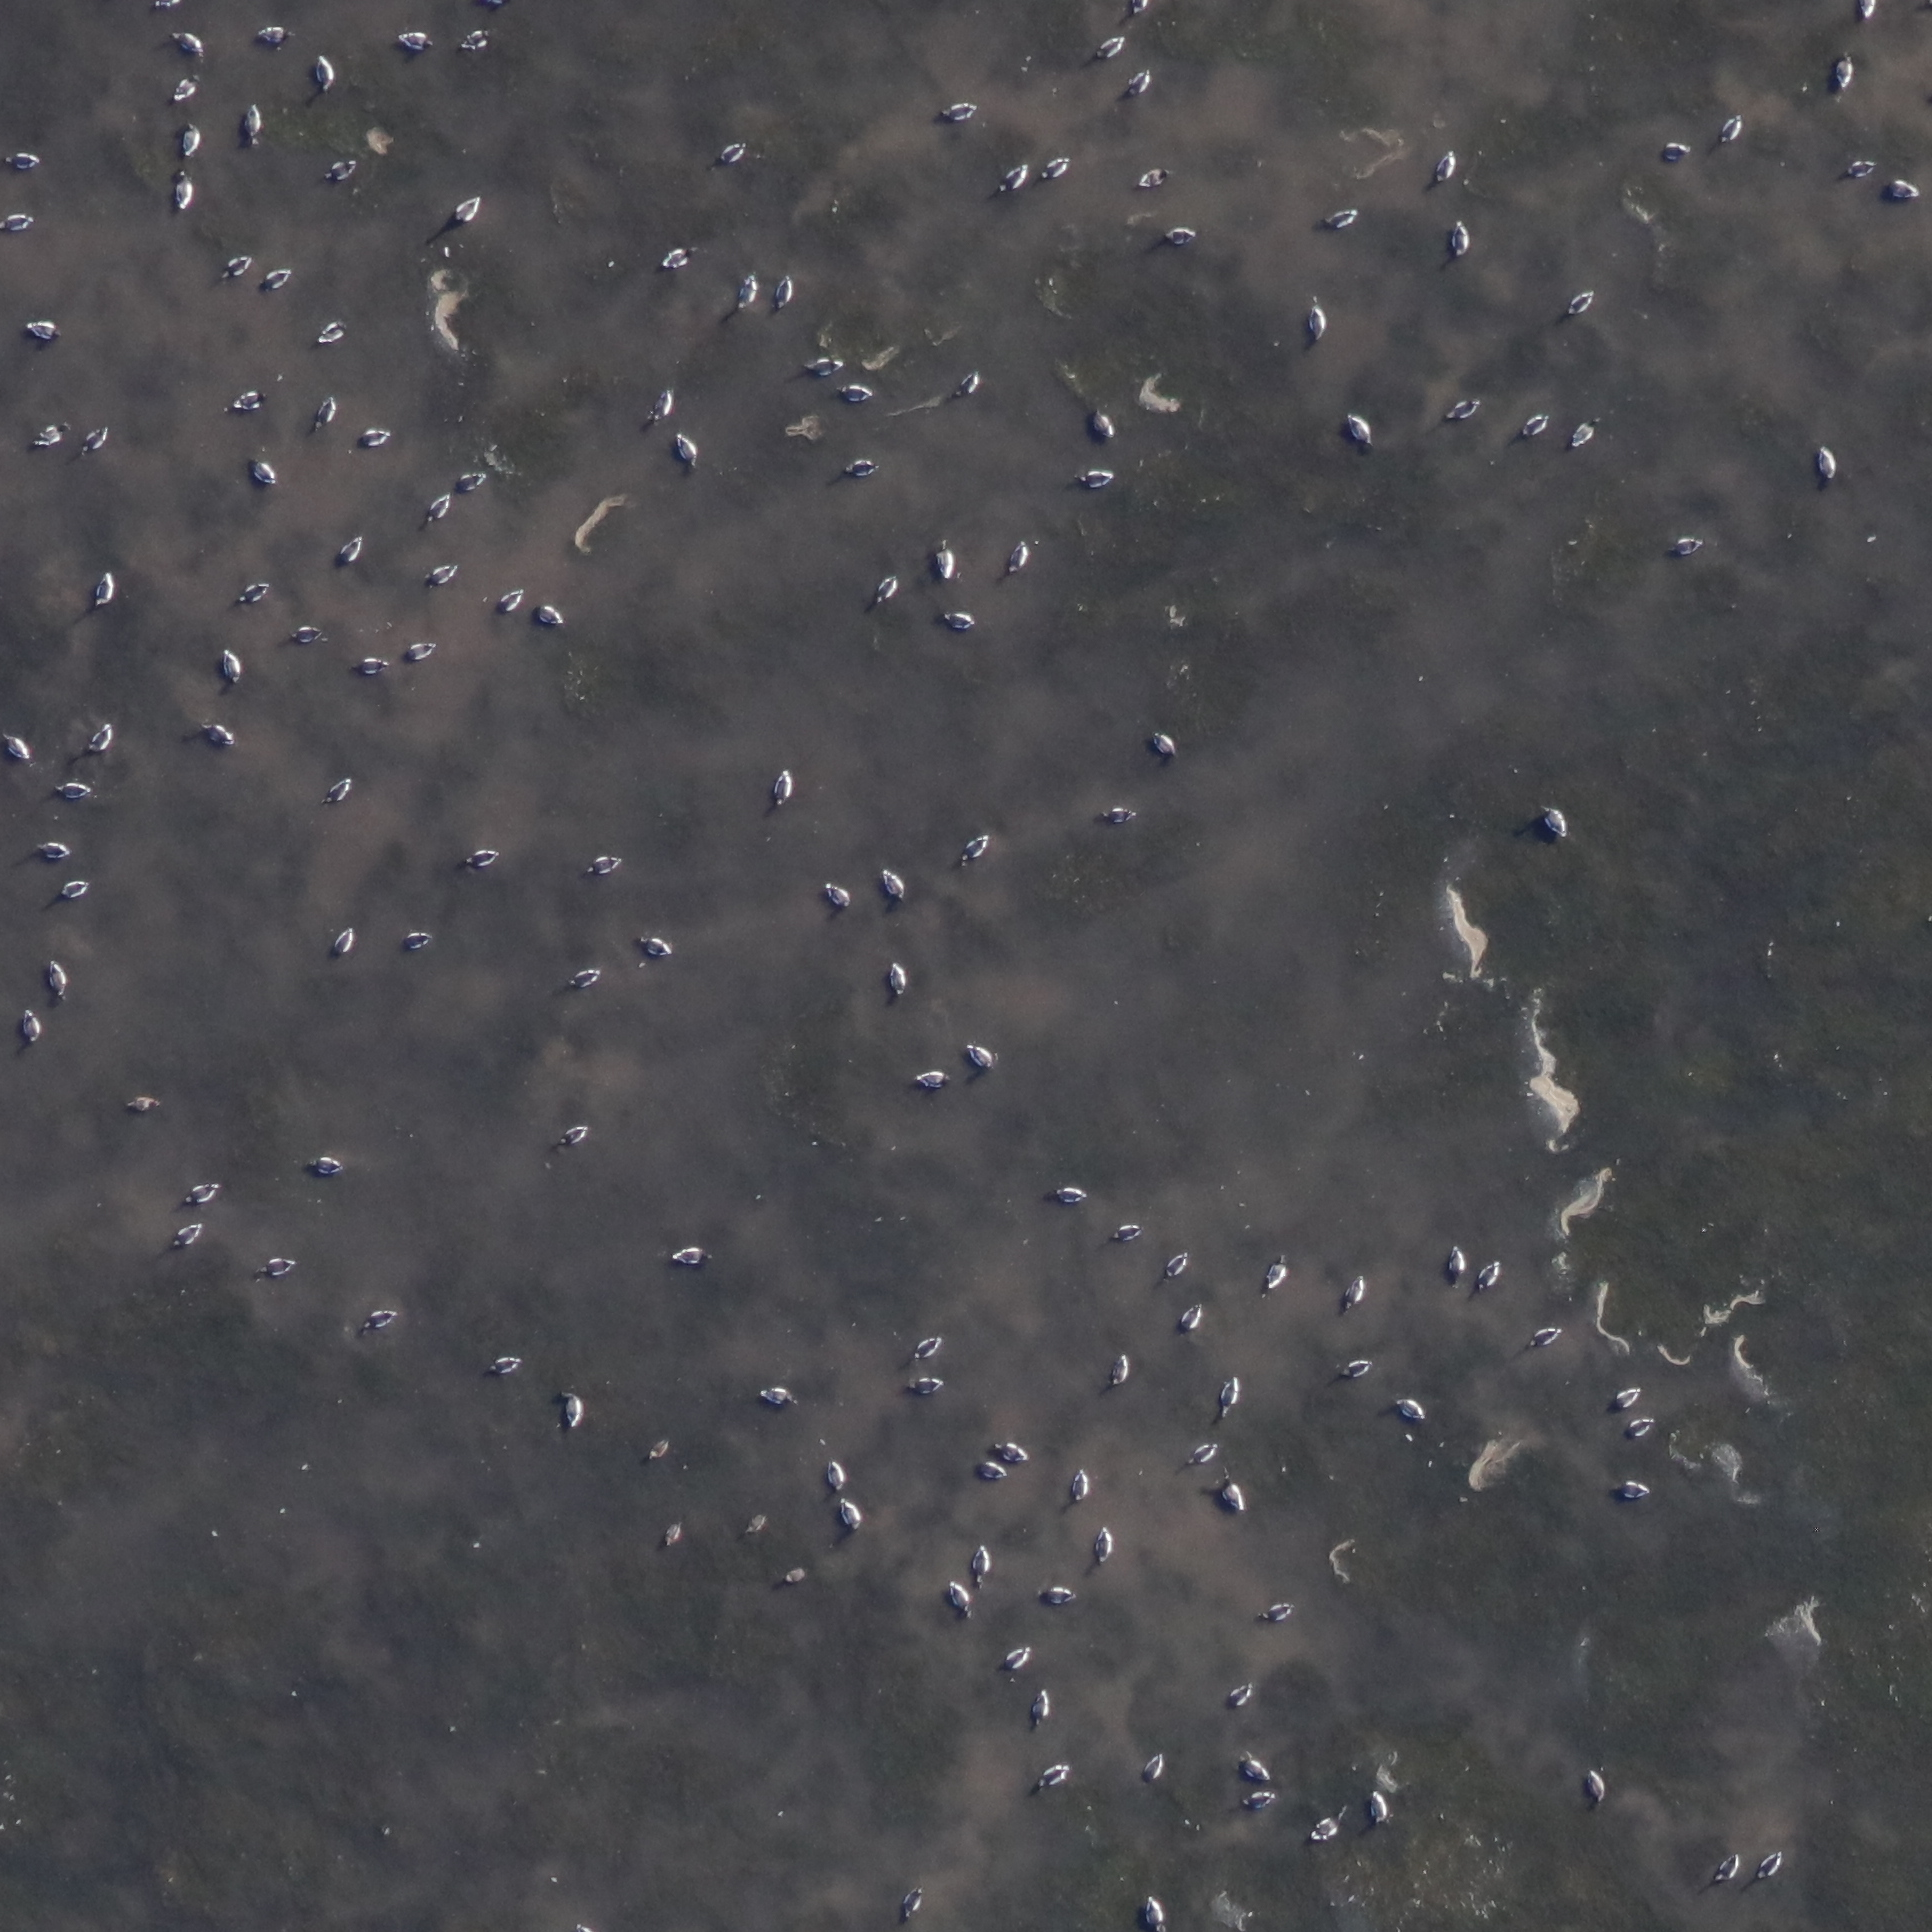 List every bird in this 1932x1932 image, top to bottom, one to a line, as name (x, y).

brant (1135, 5)
brant (1867, 7)
brant (275, 34)
brant (420, 39)
brant (474, 39)
brant (190, 40)
brant (1114, 47)
brant (1846, 75)
brant (323, 76)
brant (1141, 83)
brant (186, 88)
brant (958, 115)
brant (252, 126)
brant (1730, 132)
brant (191, 141)
brant (1669, 150)
brant (732, 154)
brant (23, 163)
brant (1050, 168)
brant (1444, 169)
brant (1860, 169)
brant (343, 172)
brant (1150, 178)
brant (1013, 179)
brant (182, 188)
brant (1901, 189)
brant (466, 210)
brant (1339, 221)
brant (13, 224)
brant (1178, 237)
brant (1458, 238)
brant (677, 259)
brant (239, 269)
brant (275, 280)
brant (746, 295)
brant (782, 295)
brant (1578, 299)
brant (1314, 325)
brant (44, 331)
brant (330, 331)
brant (822, 367)
brant (967, 385)
brant (853, 395)
brant (249, 402)
brant (662, 405)
brant (326, 411)
brant (1463, 411)
brant (1102, 424)
brant (1540, 427)
brant (1358, 431)
brant (1579, 432)
brant (51, 437)
brant (95, 438)
brant (372, 440)
brant (686, 452)
brant (1826, 466)
brant (865, 467)
brant (263, 472)
brant (1094, 478)
brant (471, 480)
brant (438, 511)
brant (1685, 547)
brant (349, 552)
brant (1021, 557)
brant (944, 562)
brant (441, 574)
brant (887, 588)
brant (105, 591)
brant (253, 595)
brant (509, 605)
brant (549, 617)
brant (959, 623)
brant (313, 632)
brant (419, 652)
brant (372, 665)
brant (231, 667)
brant (218, 735)
brant (100, 740)
brant (1165, 746)
brant (19, 750)
brant (782, 789)
brant (73, 790)
brant (339, 790)
brant (1119, 813)
brant (1553, 821)
brant (973, 850)
brant (52, 852)
brant (480, 860)
brant (603, 869)
brant (893, 886)
brant (74, 888)
brant (838, 898)
brant (345, 941)
brant (417, 942)
brant (654, 948)
brant (585, 977)
brant (57, 979)
brant (898, 982)
brant (33, 1028)
brant (986, 1058)
brant (938, 1079)
other bird (149, 1103)
brant (574, 1136)
brant (326, 1166)
brant (202, 1195)
brant (1067, 1196)
brant (1129, 1233)
brant (189, 1236)
brant (692, 1258)
brant (1175, 1264)
brant (1455, 1265)
brant (278, 1267)
brant (1273, 1274)
brant (1492, 1275)
brant (1353, 1293)
brant (1190, 1319)
brant (380, 1320)
brant (1543, 1339)
brant (925, 1352)
brant (505, 1366)
brant (1353, 1369)
brant (1121, 1371)
brant (921, 1386)
brant (779, 1392)
brant (1227, 1400)
brant (1631, 1401)
brant (573, 1407)
brant (1408, 1411)
brant (1638, 1428)
brant (1014, 1447)
other bird (663, 1448)
brant (1203, 1454)
brant (991, 1469)
brant (836, 1479)
brant (1079, 1486)
brant (1631, 1489)
brant (1232, 1495)
brant (850, 1518)
other bird (754, 1520)
other bird (670, 1538)
brant (1103, 1548)
brant (982, 1567)
other bird (798, 1578)
brant (1056, 1597)
brant (960, 1598)
brant (1276, 1615)
brant (1015, 1663)
brant (1237, 1697)
brant (1038, 1707)
brant (1152, 1769)
brant (1254, 1770)
brant (1048, 1778)
brant (1598, 1786)
brant (1258, 1802)
brant (1379, 1808)
brant (1325, 1830)
brant (1768, 1867)
brant (1729, 1869)
brant (910, 1905)
brant (1154, 1916)